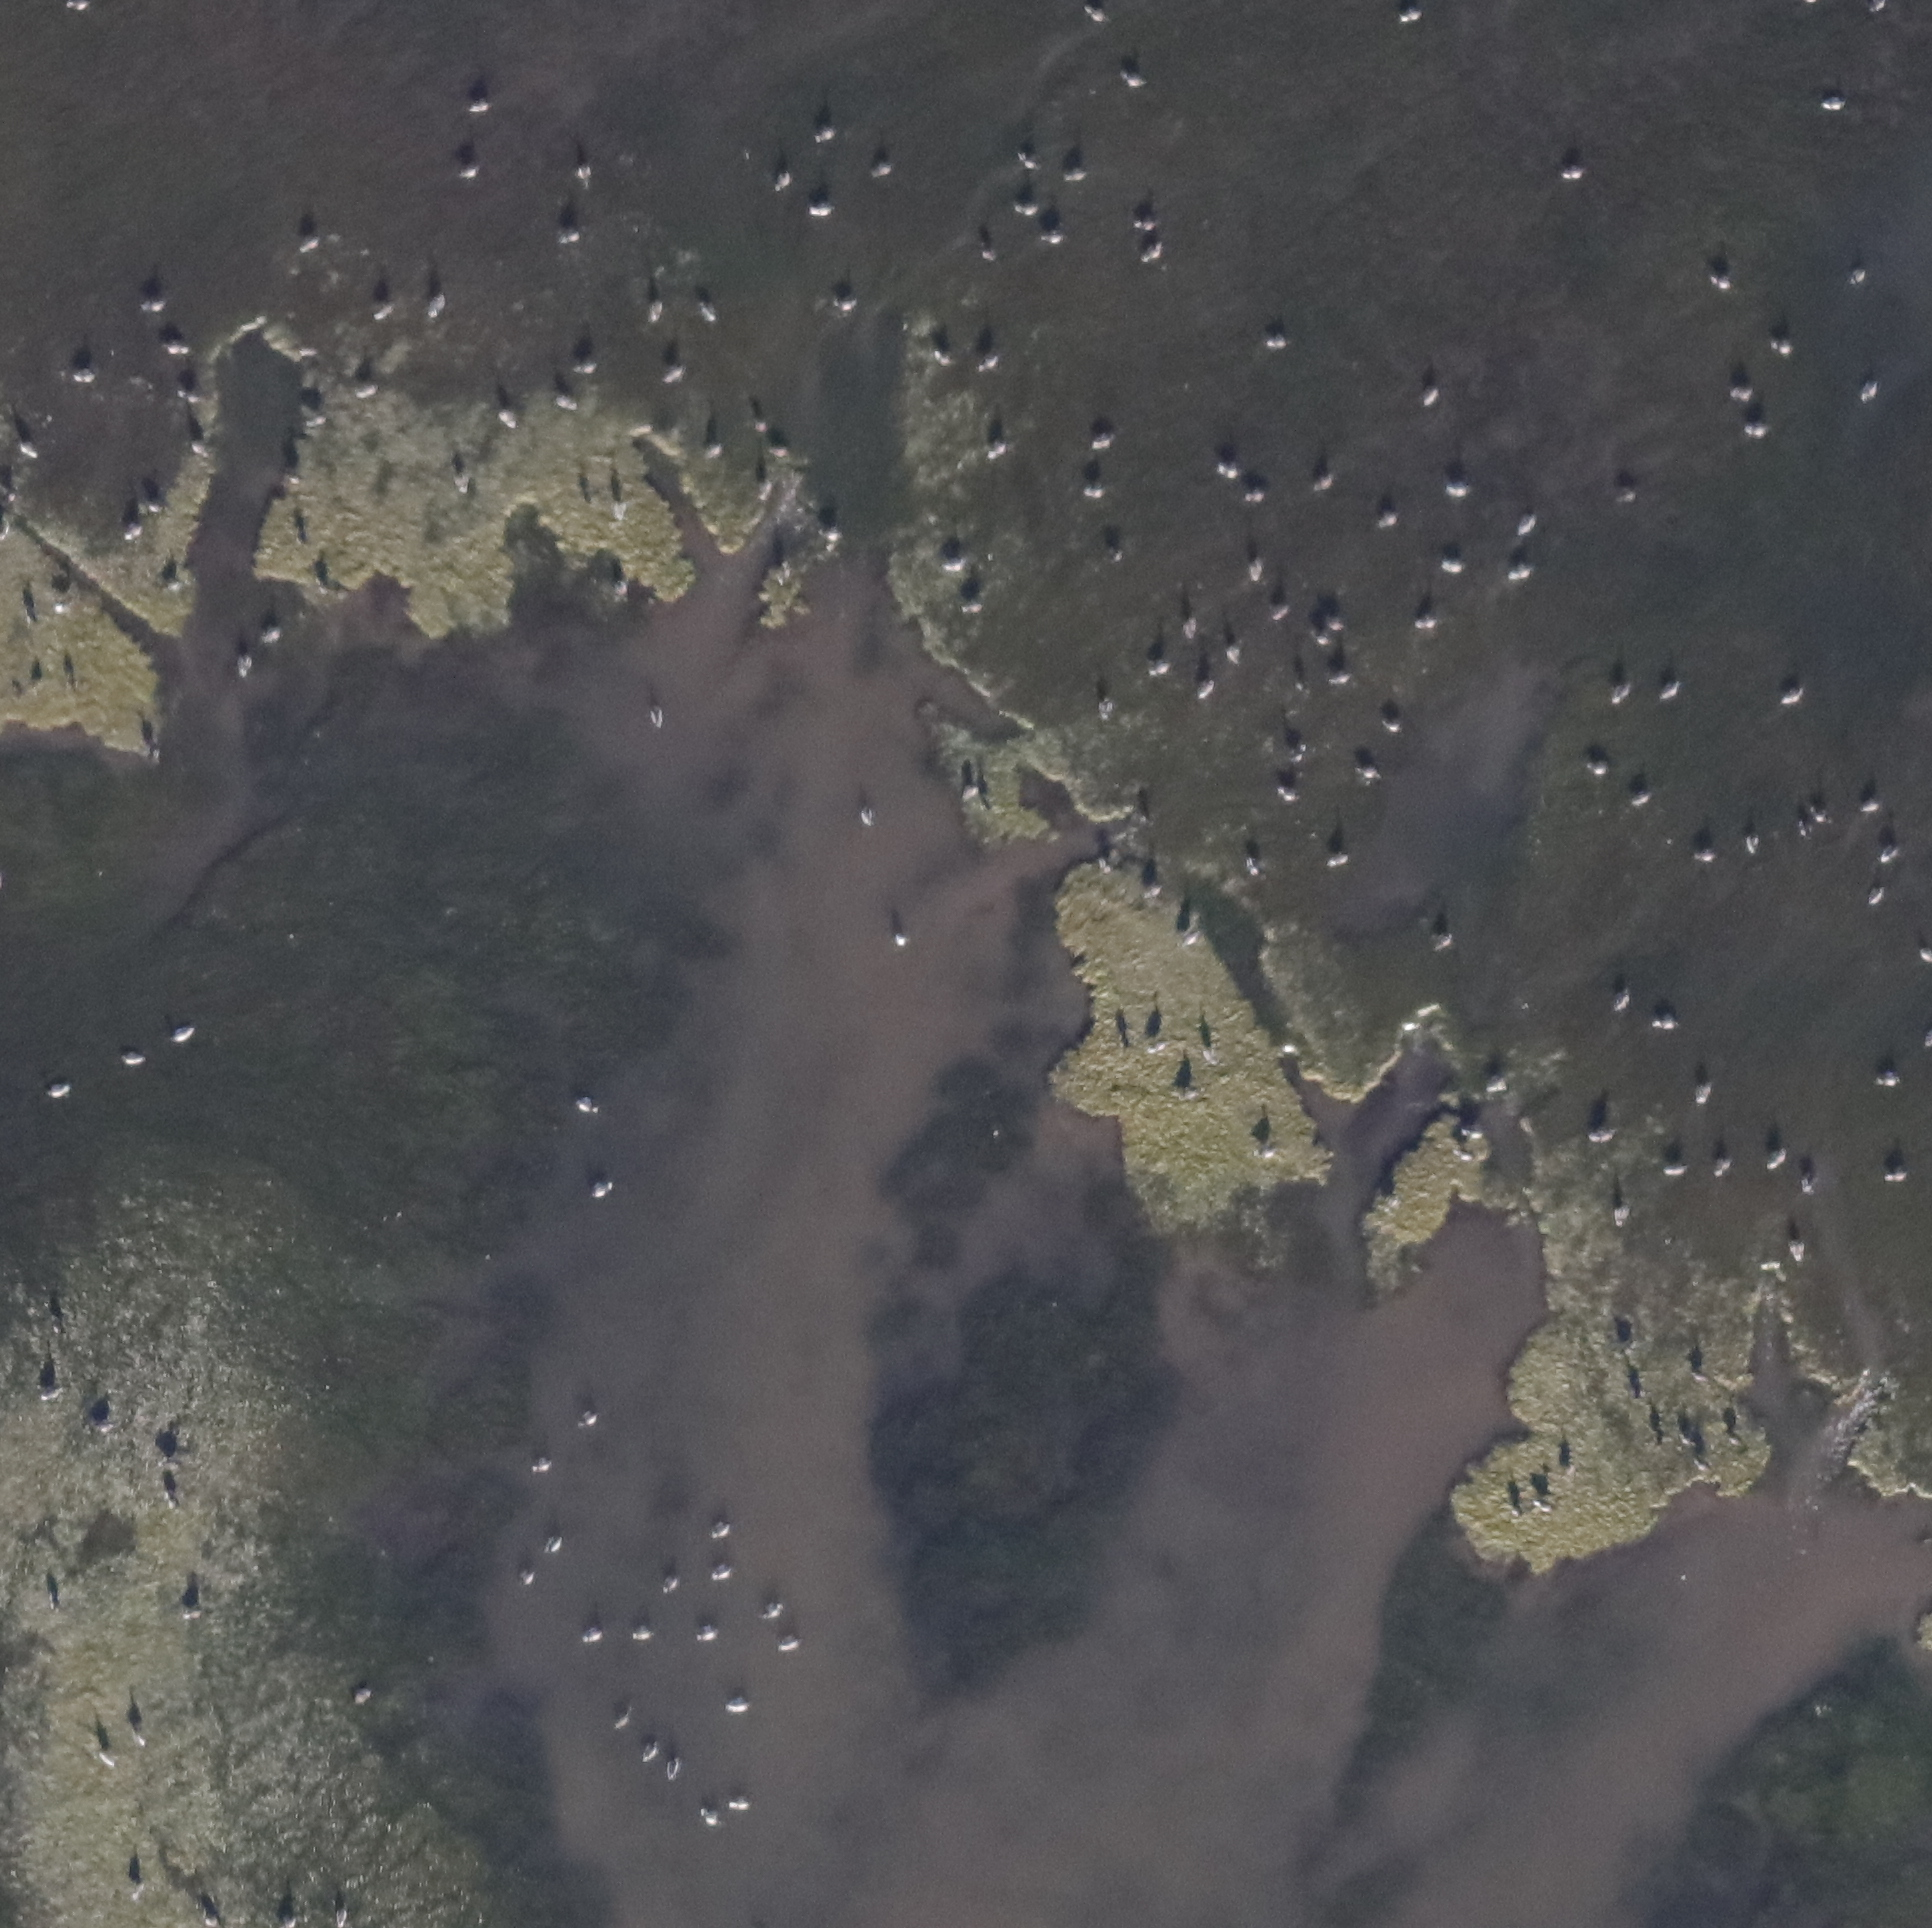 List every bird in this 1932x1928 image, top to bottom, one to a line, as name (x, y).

brant (1094, 7)
brant (1878, 10)
brant (1414, 17)
brant (1141, 76)
brant (1829, 104)
brant (471, 107)
brant (819, 137)
brant (1037, 159)
brant (879, 164)
brant (470, 165)
brant (1571, 165)
brant (790, 172)
brant (1076, 176)
brant (583, 177)
brant (1033, 198)
brant (818, 204)
brant (1148, 225)
brant (571, 229)
brant (1053, 231)
brant (304, 244)
brant (979, 251)
brant (1149, 253)
brant (1713, 273)
brant (1851, 279)
brant (846, 293)
brant (143, 308)
brant (378, 309)
brant (655, 311)
brant (430, 312)
brant (708, 314)
brant (1279, 337)
brant (1774, 341)
brant (171, 346)
brant (310, 360)
brant (943, 361)
brant (992, 364)
brant (582, 367)
brant (673, 372)
brant (81, 376)
brant (189, 384)
brant (358, 394)
brant (1744, 394)
brant (1875, 395)
brant (1436, 396)
brant (571, 404)
brant (765, 414)
brant (520, 420)
brant (317, 422)
brant (1761, 432)
brant (724, 437)
brant (1106, 438)
brant (201, 443)
brant (784, 449)
brant (39, 452)
brant (998, 453)
brant (1227, 467)
brant (772, 482)
brant (1319, 485)
brant (462, 486)
brant (1460, 486)
brant (1263, 492)
brant (1099, 495)
brant (10, 499)
brant (1620, 501)
brant (592, 506)
brant (626, 507)
brant (157, 511)
brant (1381, 528)
brant (1532, 530)
brant (306, 531)
brant (836, 533)
brant (135, 534)
brant (2, 539)
brant (956, 560)
brant (1112, 561)
brant (1460, 564)
brant (789, 571)
brant (1254, 574)
brant (1532, 578)
brant (179, 585)
brant (623, 586)
brant (322, 592)
brant (967, 598)
brant (1273, 605)
brant (61, 615)
brant (29, 617)
brant (1332, 619)
brant (1438, 622)
brant (283, 631)
brant (1314, 634)
brant (1193, 635)
brant (1240, 655)
brant (247, 665)
brant (1163, 677)
brant (1327, 677)
brant (80, 686)
brant (42, 687)
brant (1677, 690)
brant (1619, 692)
brant (1790, 694)
brant (1204, 695)
brant (1106, 713)
brant (654, 715)
brant (1392, 723)
brant (149, 747)
brant (1295, 753)
brant (1607, 755)
brant (1361, 769)
brant (1296, 785)
brant (972, 794)
brant (1637, 800)
brant (1878, 803)
brant (1815, 811)
brant (868, 820)
brant (1803, 831)
brant (1752, 849)
brant (1891, 852)
brant (1332, 858)
brant (1709, 859)
brant (1113, 866)
brant (1255, 866)
brant (1157, 890)
brant (1878, 891)
brant (1184, 932)
brant (897, 939)
brant (1439, 946)
brant (1618, 1001)
brant (1652, 1020)
brant (185, 1031)
brant (1150, 1046)
brant (1211, 1061)
brant (137, 1063)
brant (1902, 1079)
brant (1497, 1080)
brant (60, 1092)
brant (1706, 1093)
brant (1182, 1095)
brant (592, 1098)
brant (1472, 1129)
brant (1614, 1133)
brant (1466, 1153)
brant (1265, 1154)
brant (1759, 1159)
brant (1710, 1164)
brant (1676, 1166)
brant (1900, 1167)
brant (1807, 1187)
brant (607, 1189)
brant (1616, 1214)
brant (1795, 1256)
brant (1770, 1268)
brant (54, 1327)
brant (1633, 1349)
brant (1704, 1375)
brant (1643, 1389)
brant (50, 1401)
brant (588, 1416)
brant (110, 1421)
brant (1664, 1439)
brant (1732, 1443)
brant (1685, 1444)
brant (165, 1462)
brant (544, 1467)
brant (1566, 1470)
brant (1707, 1470)
brant (170, 1499)
brant (1555, 1504)
brant (1517, 1508)
brant (726, 1519)
brant (549, 1549)
brant (727, 1566)
brant (526, 1577)
brant (669, 1589)
brant (47, 1596)
brant (771, 1610)
brant (192, 1614)
brant (588, 1633)
brant (701, 1638)
brant (638, 1639)
brant (802, 1641)
brant (353, 1695)
brant (754, 1702)
brant (623, 1715)
brant (151, 1734)
brant (649, 1756)
brant (108, 1761)
brant (681, 1774)
brant (753, 1795)
brant (709, 1819)
brant (139, 1886)
brant (340, 1915)
brant (215, 1917)
brant (293, 1919)